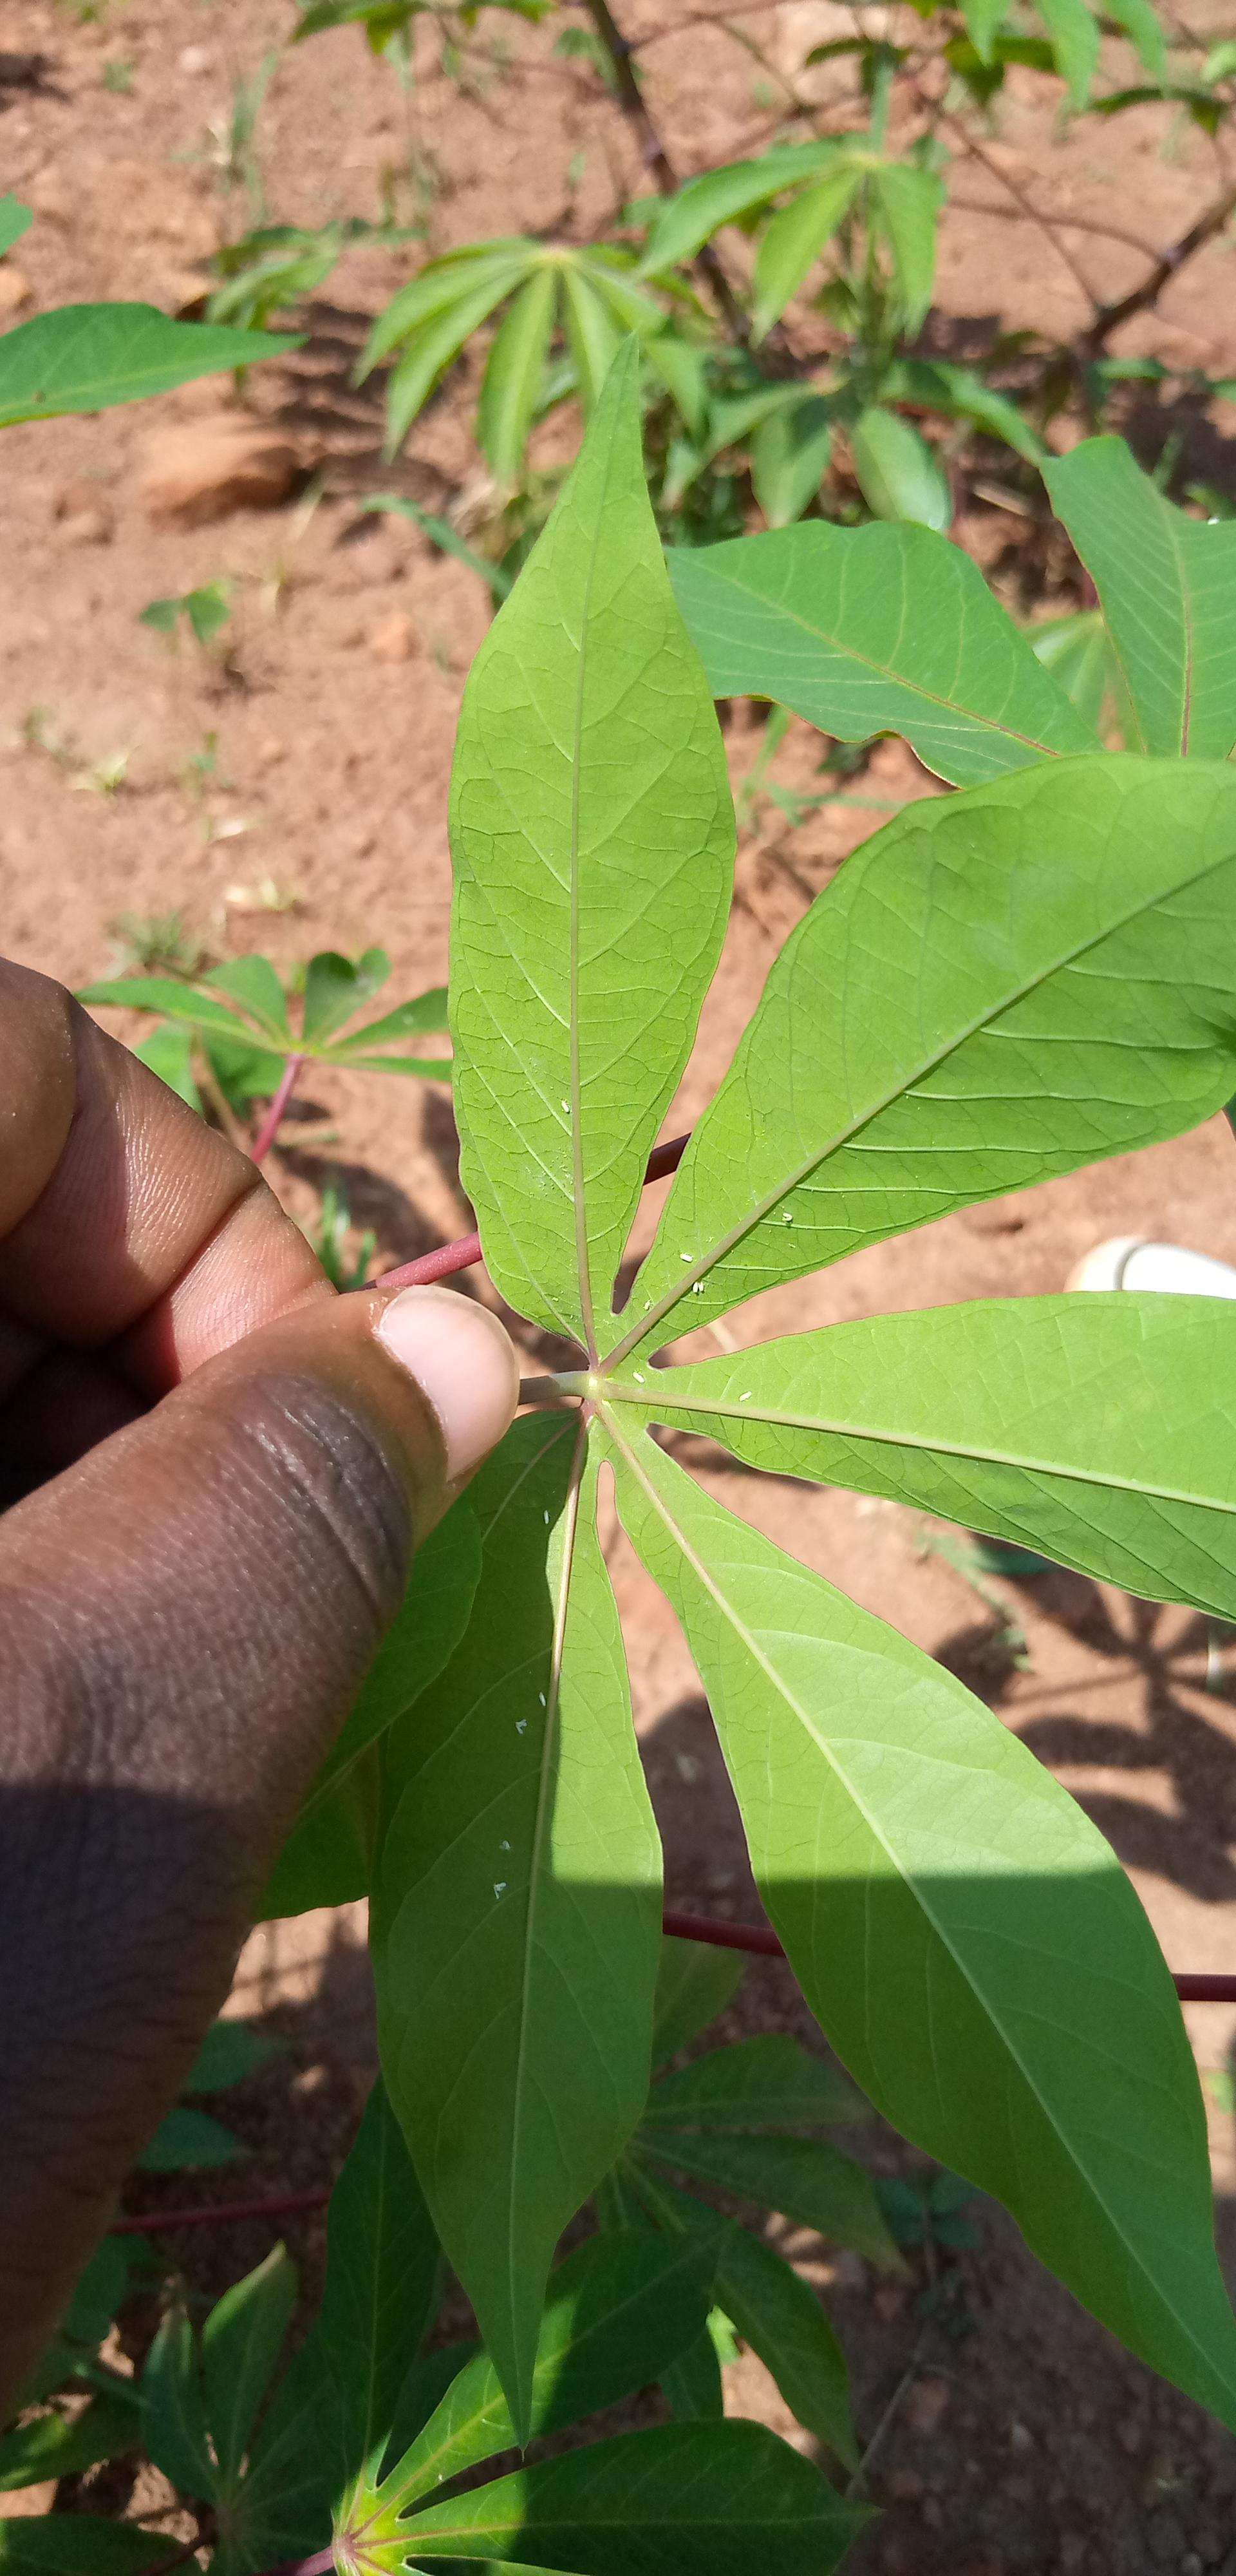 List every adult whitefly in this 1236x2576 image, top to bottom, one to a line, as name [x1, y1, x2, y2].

whitefly [555, 1089, 572, 1117]
whitefly [771, 1209, 800, 1235]
whitefly [671, 1238, 693, 1265]
whitefly [682, 1274, 714, 1296]
whitefly [637, 1294, 658, 1318]
whitefly [624, 1365, 657, 1397]
whitefly [735, 1381, 759, 1414]
whitefly [536, 1501, 573, 1537]
whitefly [533, 1681, 554, 1716]
whitefly [504, 1711, 538, 1746]
whitefly [489, 1832, 532, 1855]
whitefly [482, 1873, 533, 1911]